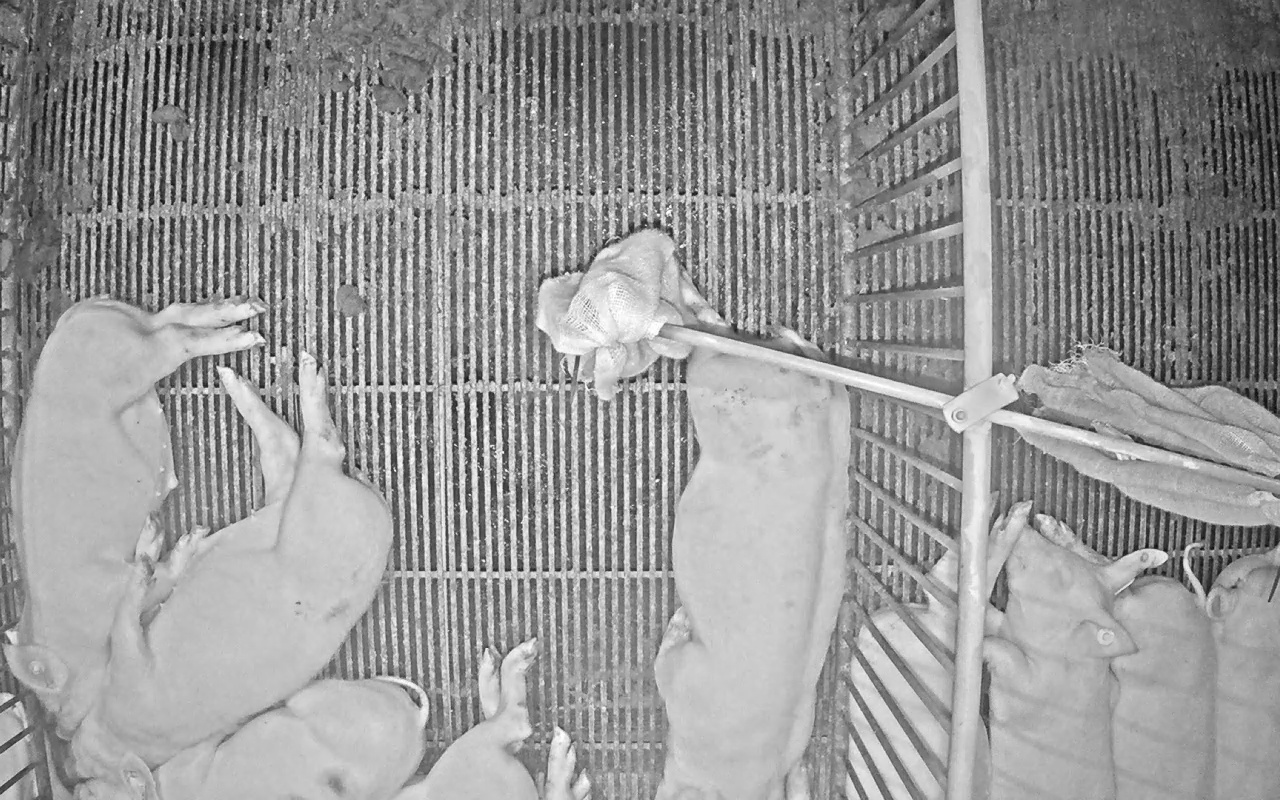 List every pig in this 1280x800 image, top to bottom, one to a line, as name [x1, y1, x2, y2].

pig [2, 297, 268, 743]
pig [654, 323, 854, 799]
pig [56, 350, 394, 799]
pig [845, 492, 1035, 799]
pig [981, 501, 1171, 799]
pig [1033, 514, 1220, 799]
pig [1204, 544, 1279, 799]
pig [396, 637, 542, 799]
pig [73, 675, 432, 799]